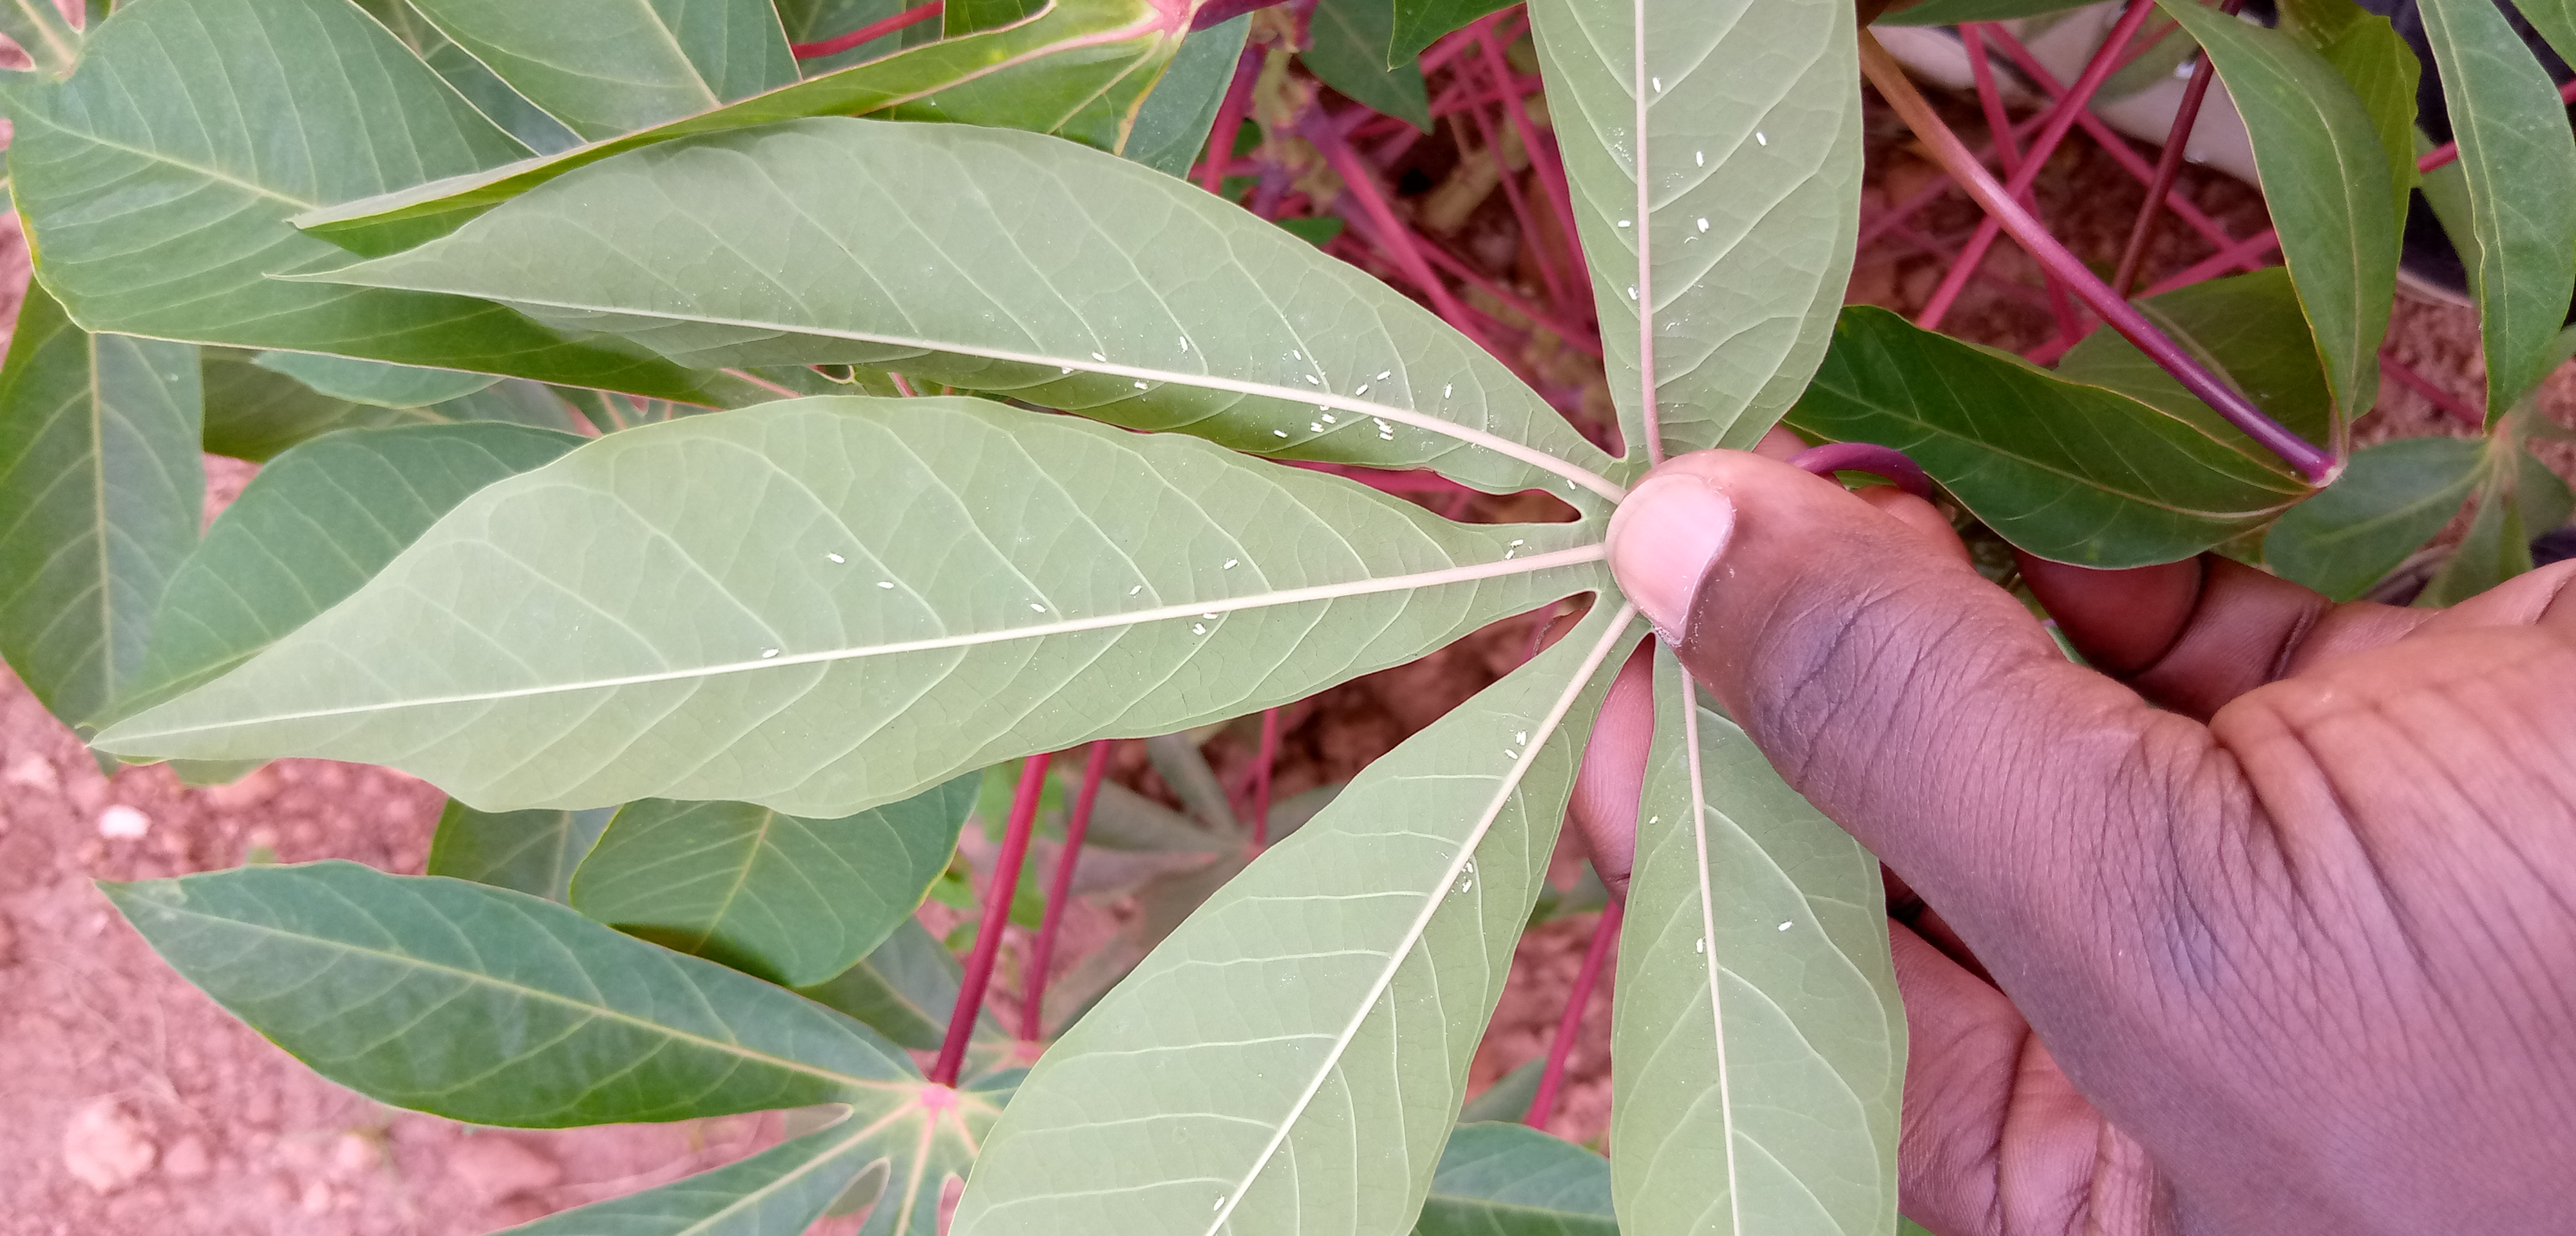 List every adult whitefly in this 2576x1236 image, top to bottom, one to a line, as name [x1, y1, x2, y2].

whitefly [1651, 75, 1665, 95]
whitefly [1754, 130, 1768, 147]
whitefly [1694, 148, 1707, 169]
whitefly [1701, 215, 1712, 232]
whitefly [1696, 216, 1706, 233]
whitefly [1615, 218, 1634, 230]
whitefly [1625, 286, 1642, 303]
whitefly [1178, 333, 1192, 352]
whitefly [1291, 347, 1302, 362]
whitefly [1090, 349, 1107, 362]
whitefly [1375, 369, 1393, 382]
whitefly [1303, 373, 1321, 387]
whitefly [1132, 380, 1150, 391]
whitefly [1442, 382, 1454, 400]
whitefly [1354, 383, 1372, 397]
whitefly [1317, 404, 1332, 412]
whitefly [1322, 412, 1338, 426]
whitefly [1371, 416, 1387, 424]
whitefly [1309, 420, 1323, 427]
whitefly [1378, 424, 1395, 434]
whitefly [1309, 425, 1323, 436]
whitefly [1271, 427, 1289, 440]
whitefly [1377, 432, 1396, 442]
whitefly [1564, 478, 1578, 492]
whitefly [1508, 539, 1526, 548]
whitefly [1504, 549, 1516, 561]
whitefly [826, 550, 845, 565]
whitefly [1222, 556, 1240, 570]
whitefly [876, 579, 895, 591]
whitefly [1128, 583, 1143, 597]
whitefly [1028, 601, 1047, 615]
whitefly [1201, 610, 1220, 623]
whitefly [1190, 623, 1211, 637]
whitefly [1191, 628, 1204, 640]
whitefly [760, 646, 782, 658]
whitefly [1515, 729, 1521, 744]
whitefly [1520, 729, 1528, 747]
whitefly [1502, 745, 1520, 763]
whitefly [1647, 814, 1660, 827]
whitefly [1465, 860, 1475, 874]
whitefly [1461, 878, 1473, 895]
whitefly [1776, 919, 1795, 933]
whitefly [1694, 936, 1705, 956]
whitefly [1211, 1194, 1226, 1211]